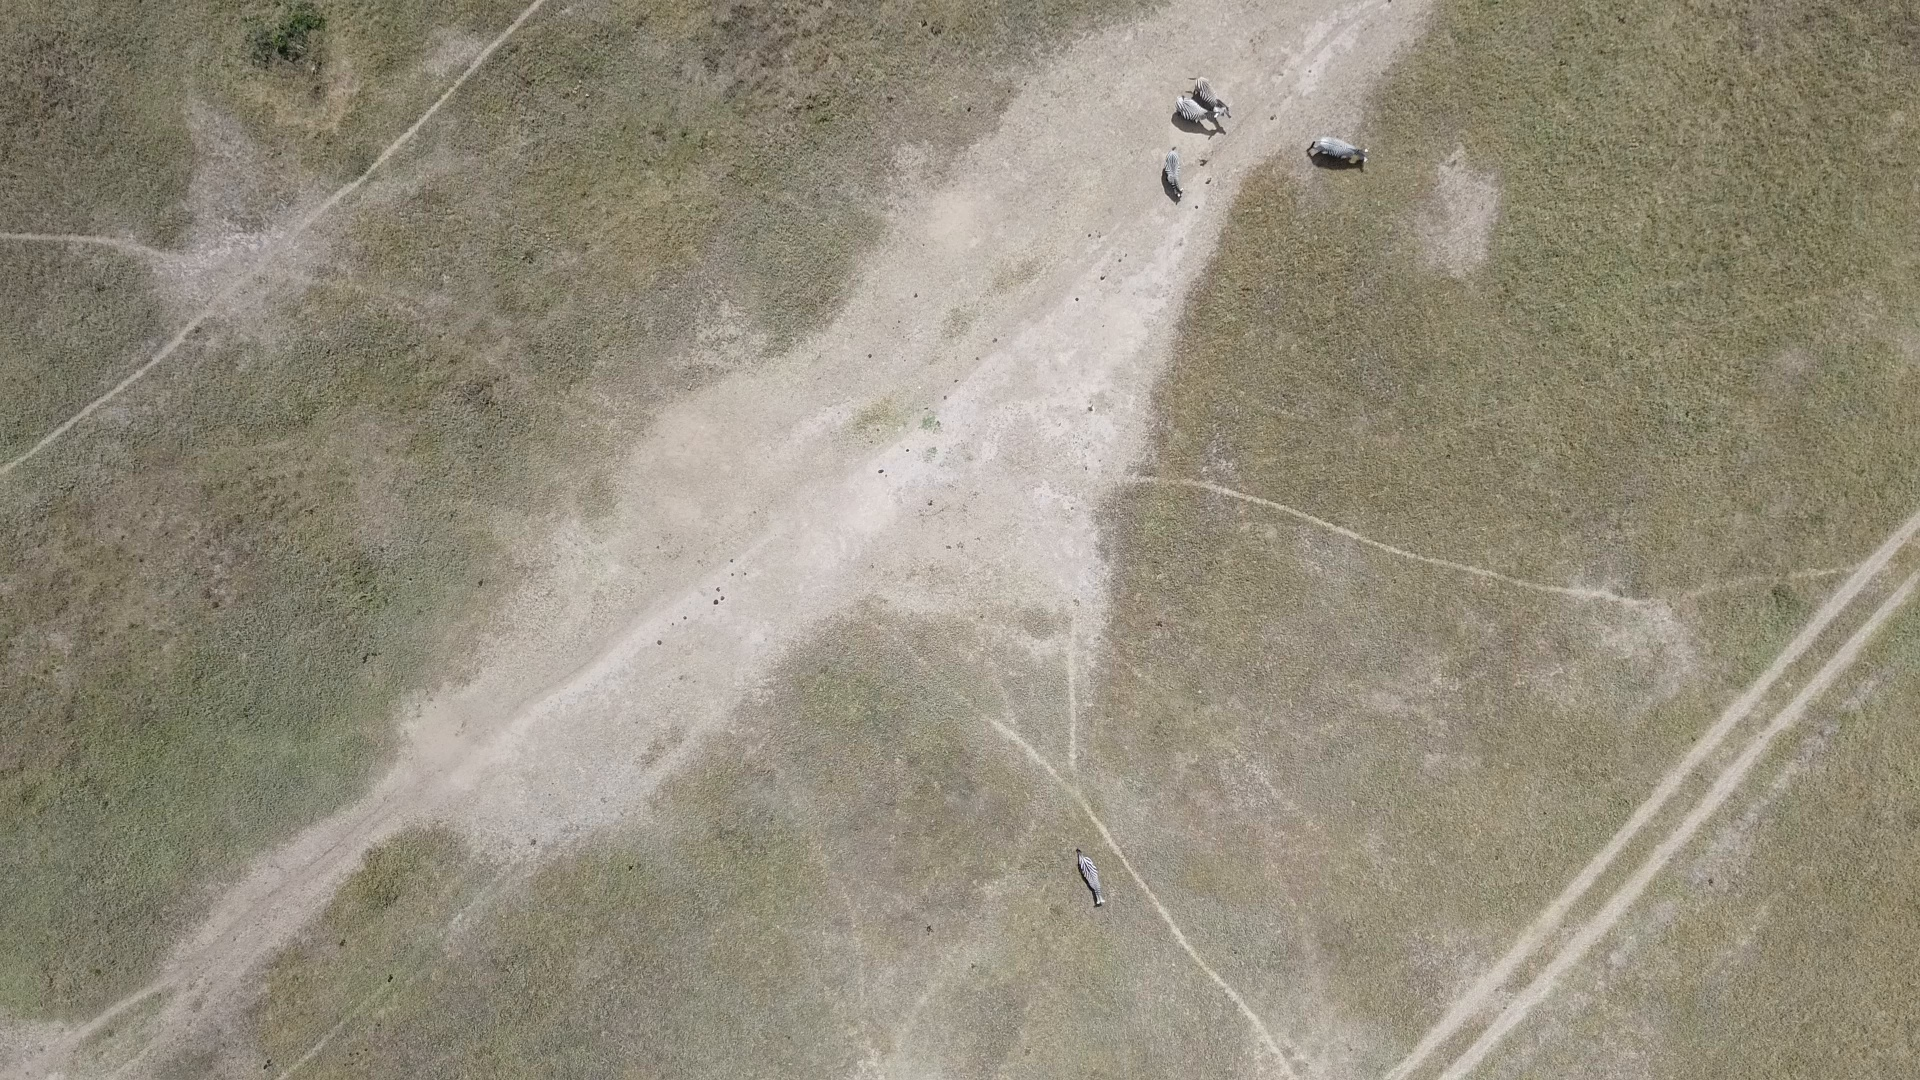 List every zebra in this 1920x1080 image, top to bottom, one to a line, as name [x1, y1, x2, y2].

zebra [1194, 78, 1228, 115]
zebra [1176, 97, 1218, 128]
zebra [1309, 137, 1364, 161]
zebra [1164, 149, 1183, 197]
zebra [1081, 860, 1105, 905]